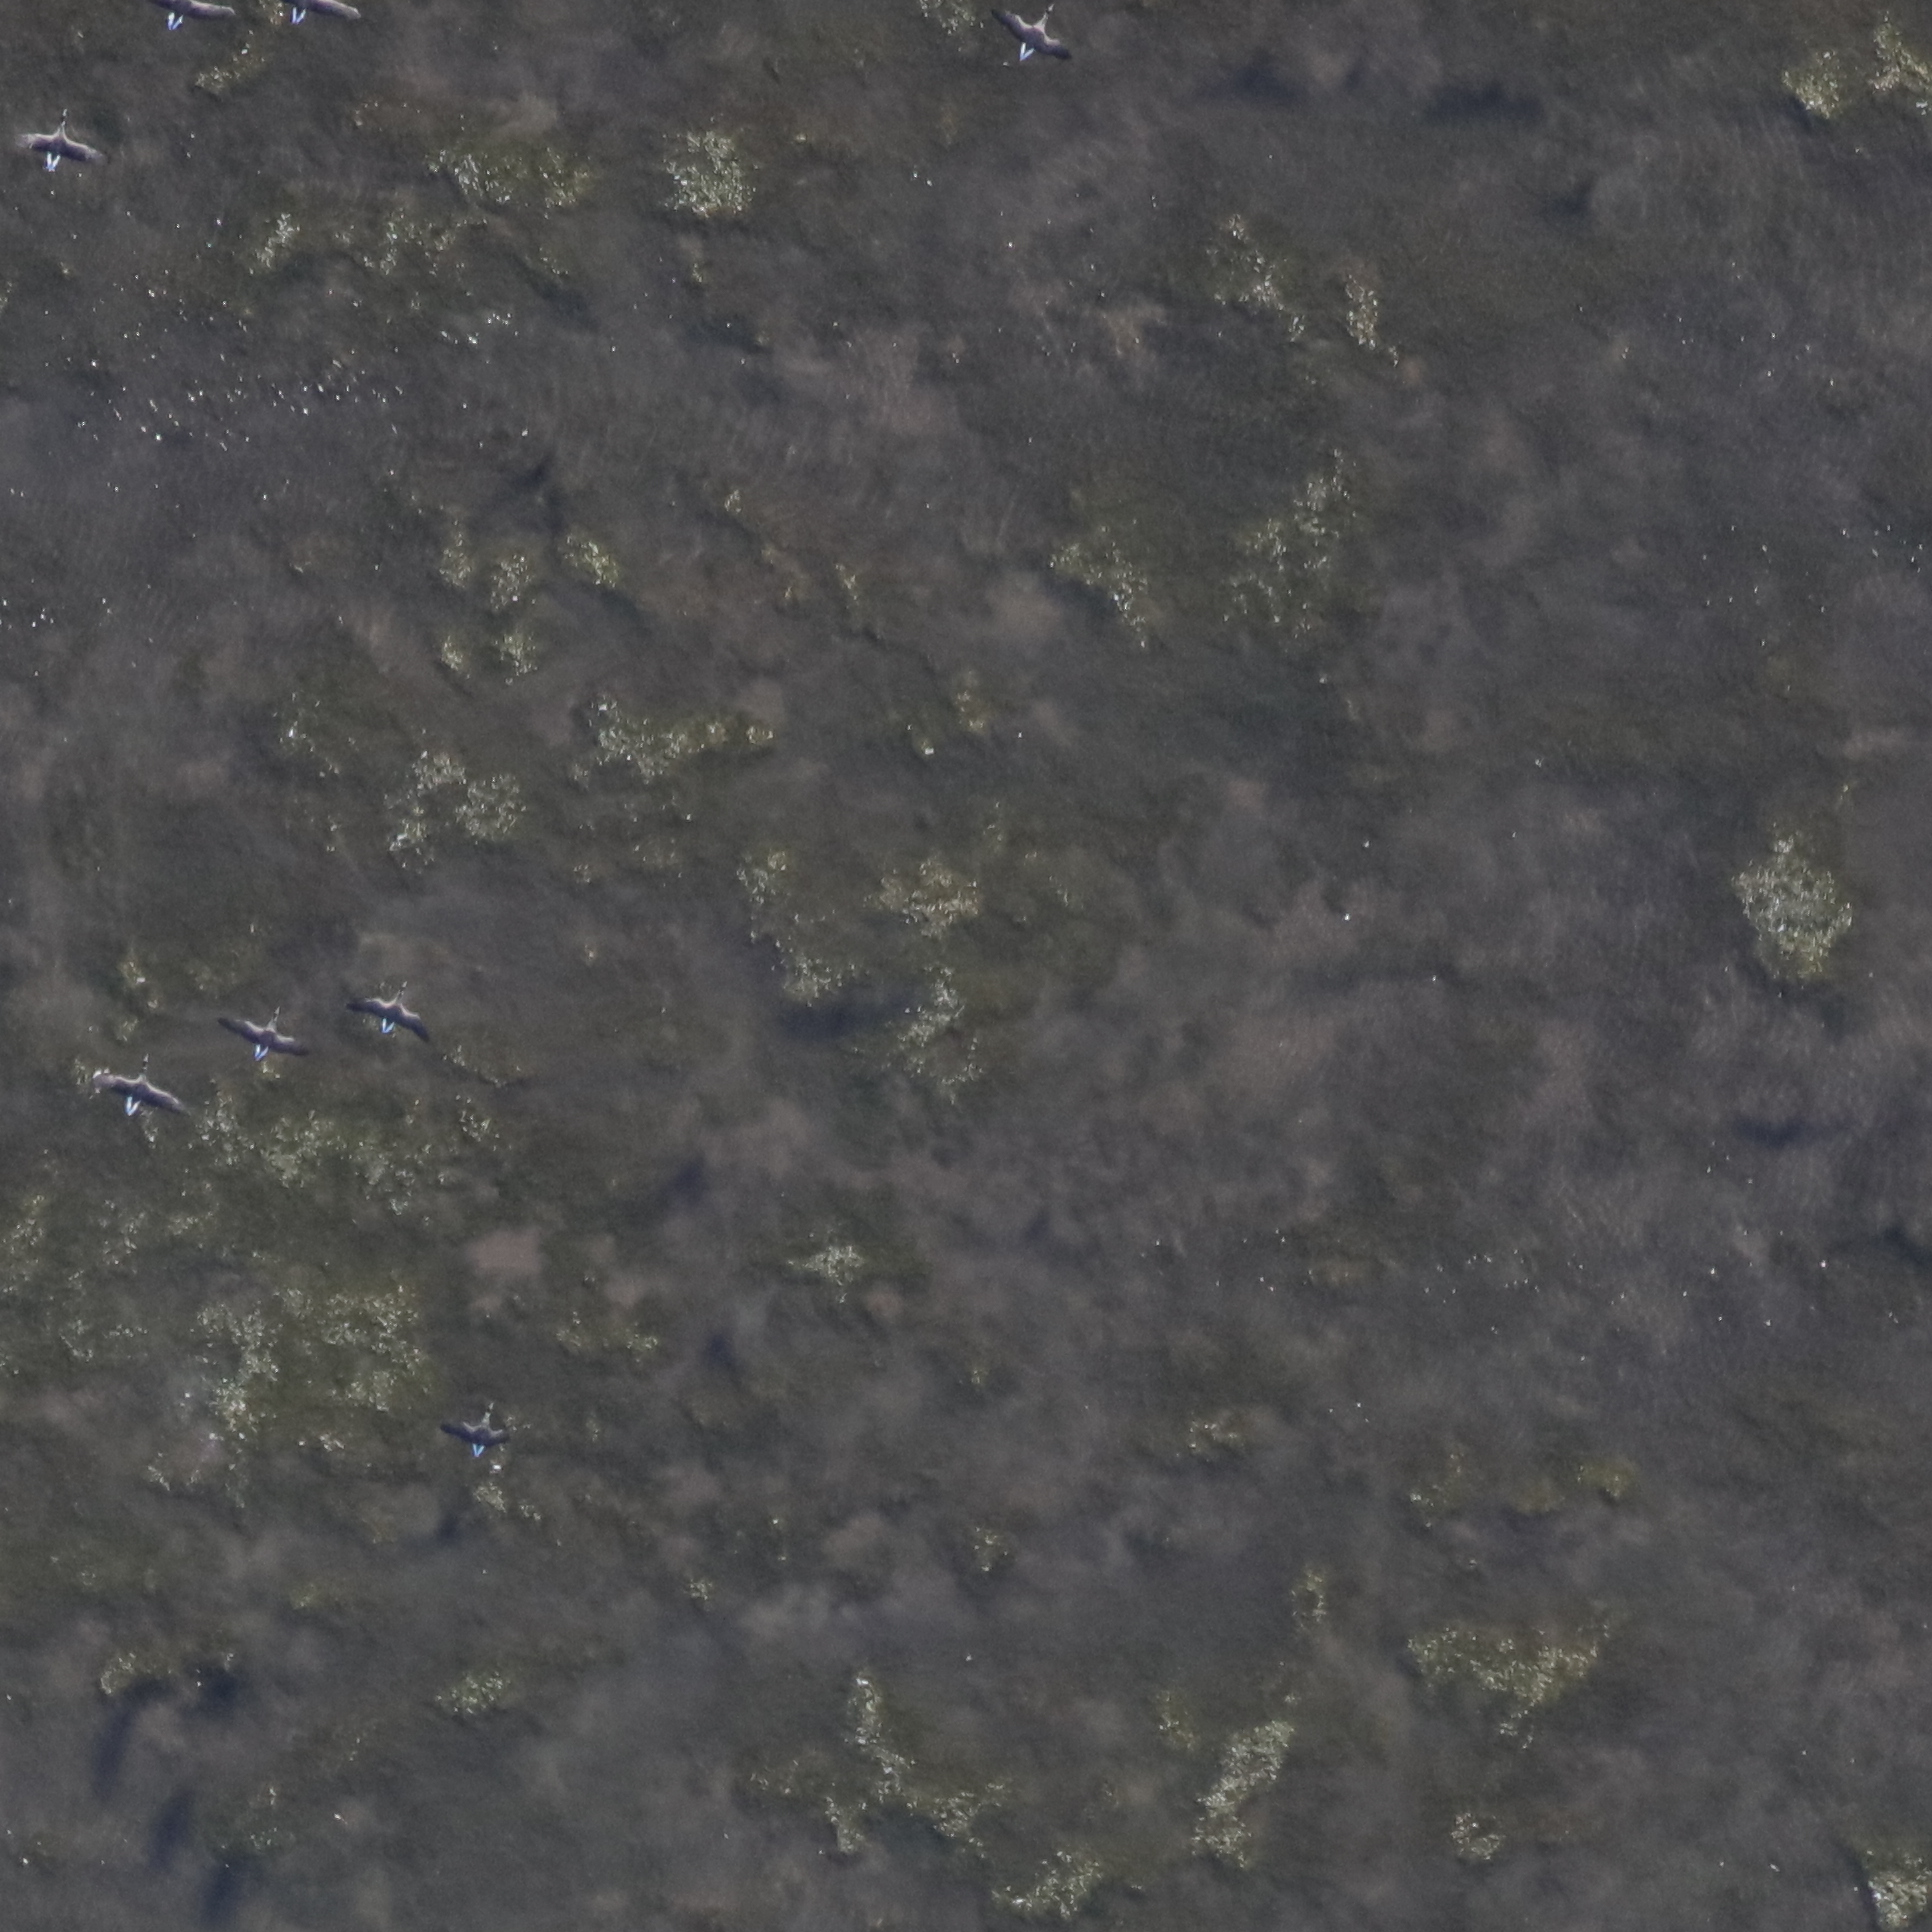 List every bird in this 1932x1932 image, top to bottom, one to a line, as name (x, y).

brant (180, 8)
brant (299, 8)
brant (1032, 33)
brant (59, 141)
brant (393, 1018)
brant (267, 1044)
brant (137, 1087)
brant (479, 1435)